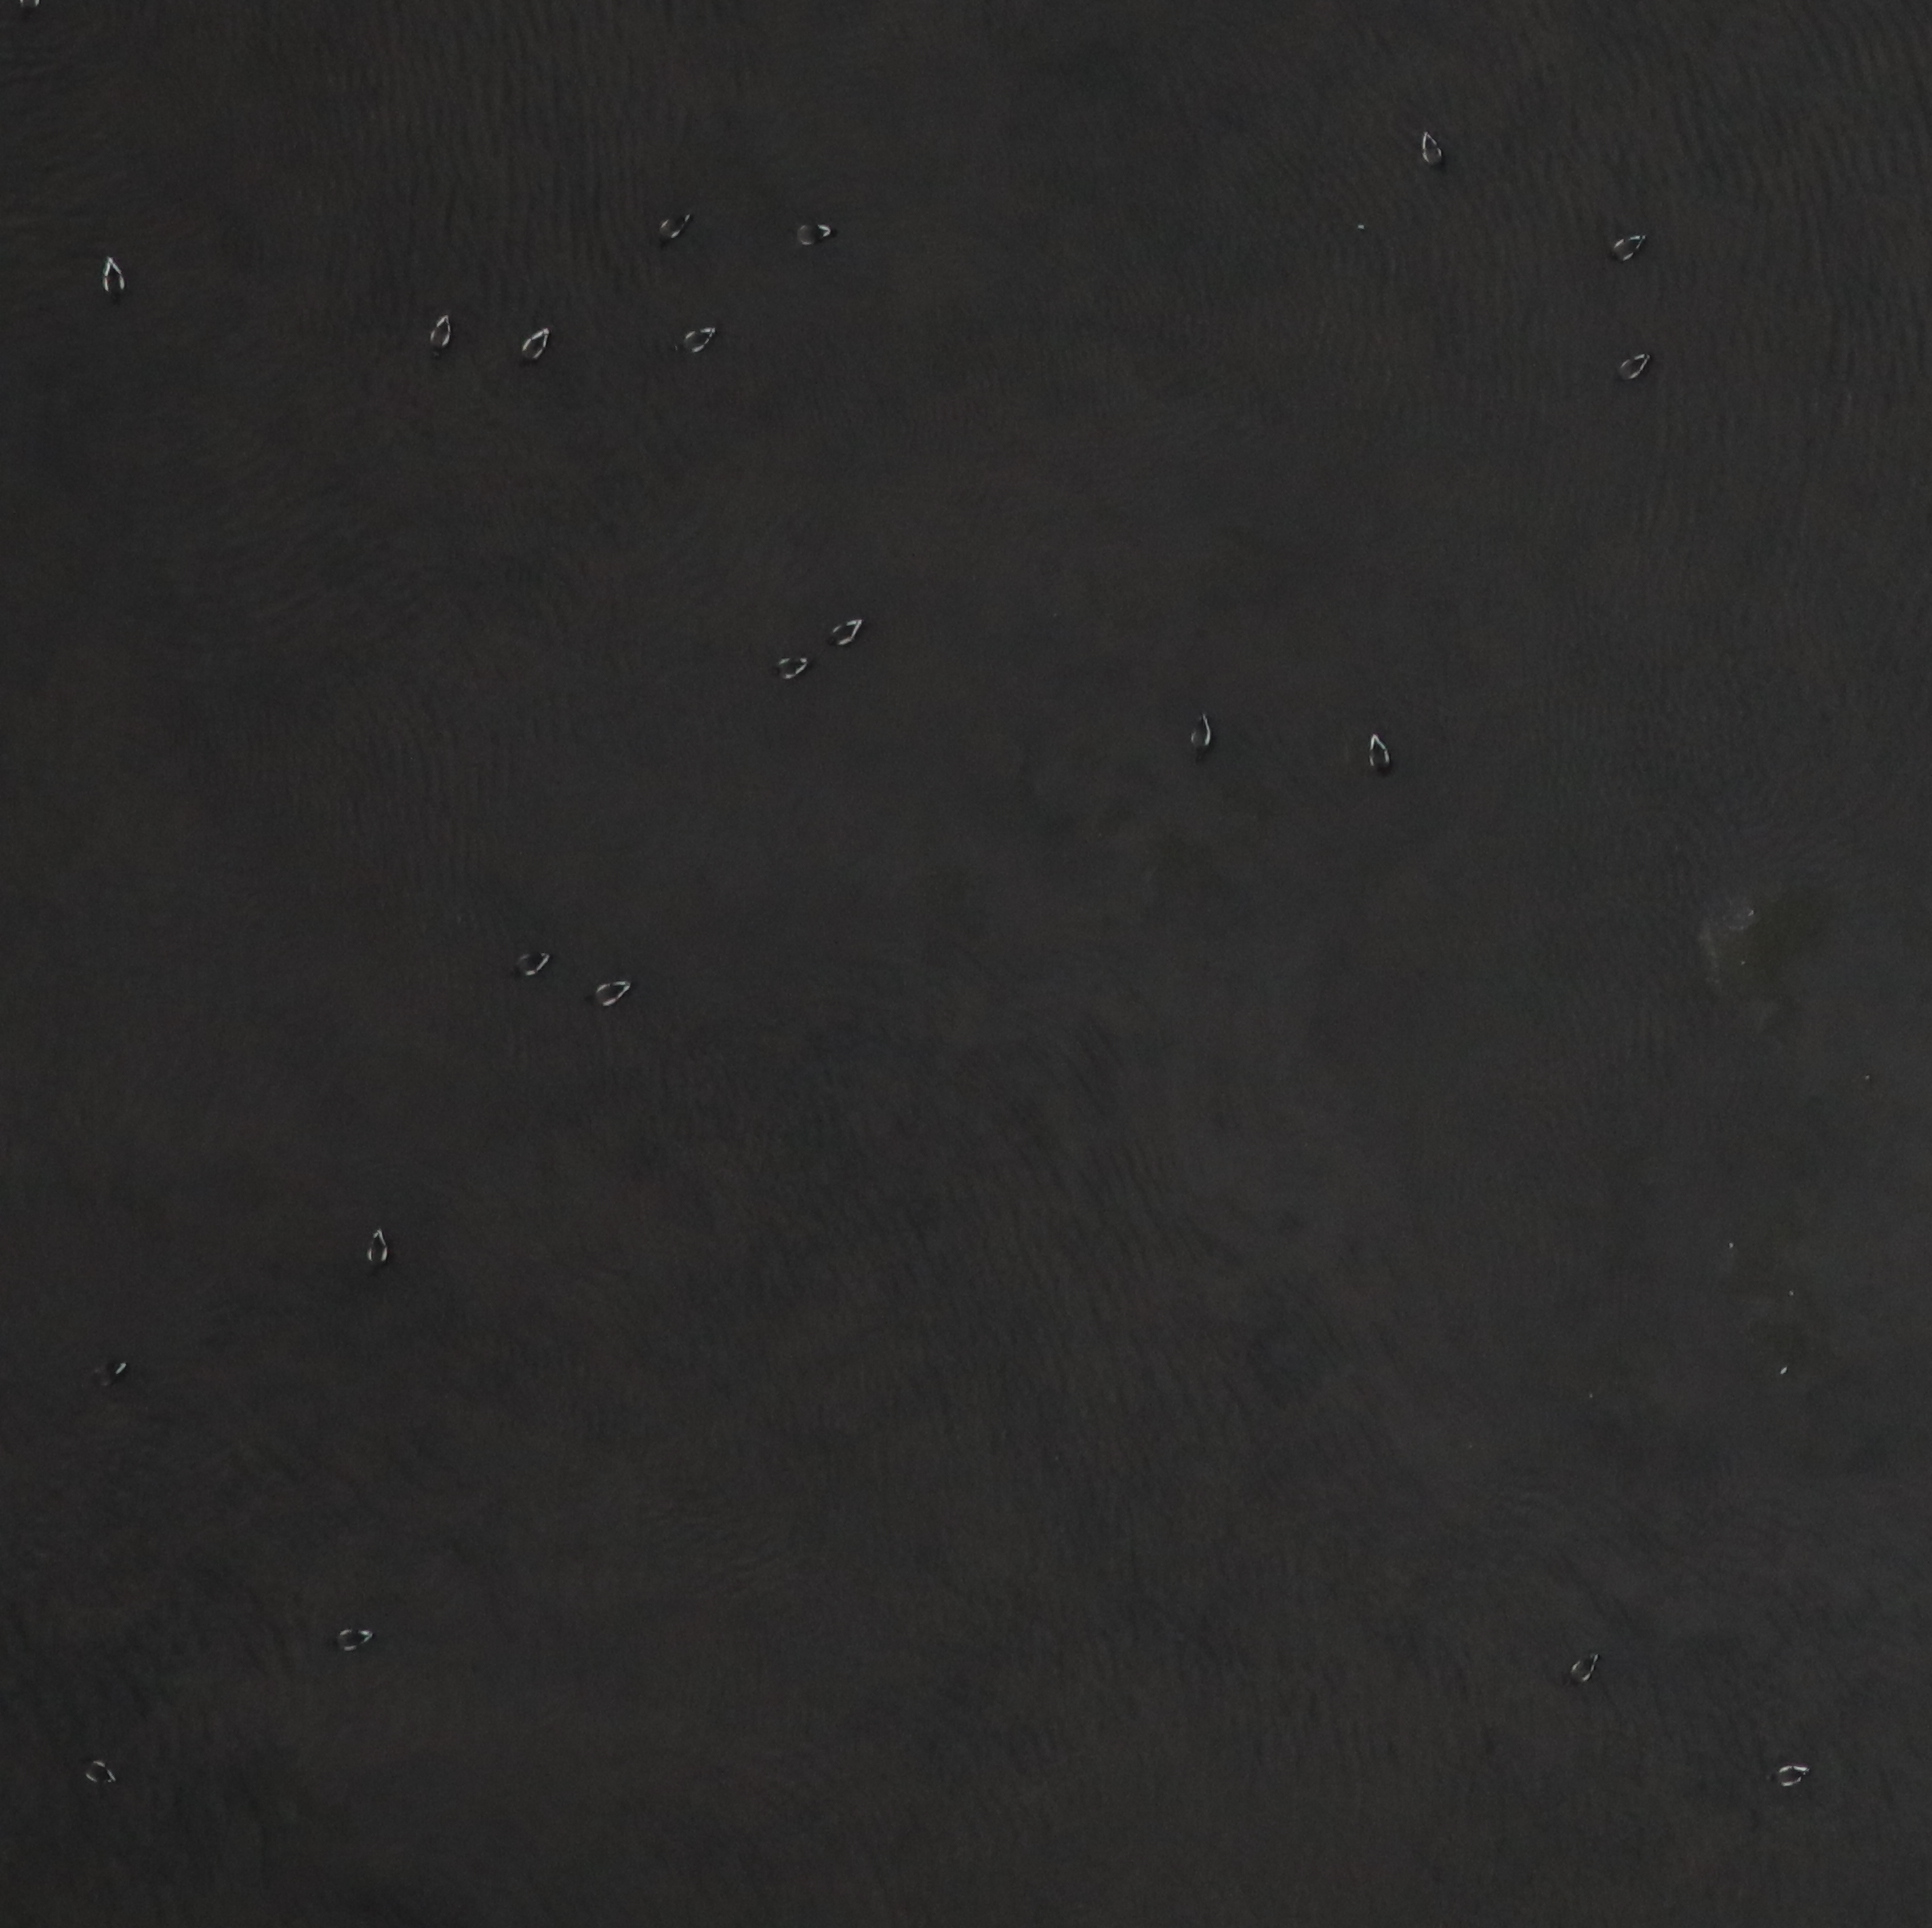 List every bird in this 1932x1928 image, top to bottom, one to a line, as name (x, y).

brant (1432, 150)
brant (675, 226)
brant (811, 236)
brant (1626, 248)
brant (114, 278)
brant (442, 334)
brant (695, 341)
brant (536, 347)
brant (1631, 367)
brant (842, 633)
brant (794, 667)
brant (1200, 733)
brant (1380, 755)
brant (532, 965)
brant (609, 995)
brant (378, 1250)
brant (101, 1375)
brant (354, 1638)
brant (1583, 1668)
brant (98, 1771)
brant (1790, 1776)